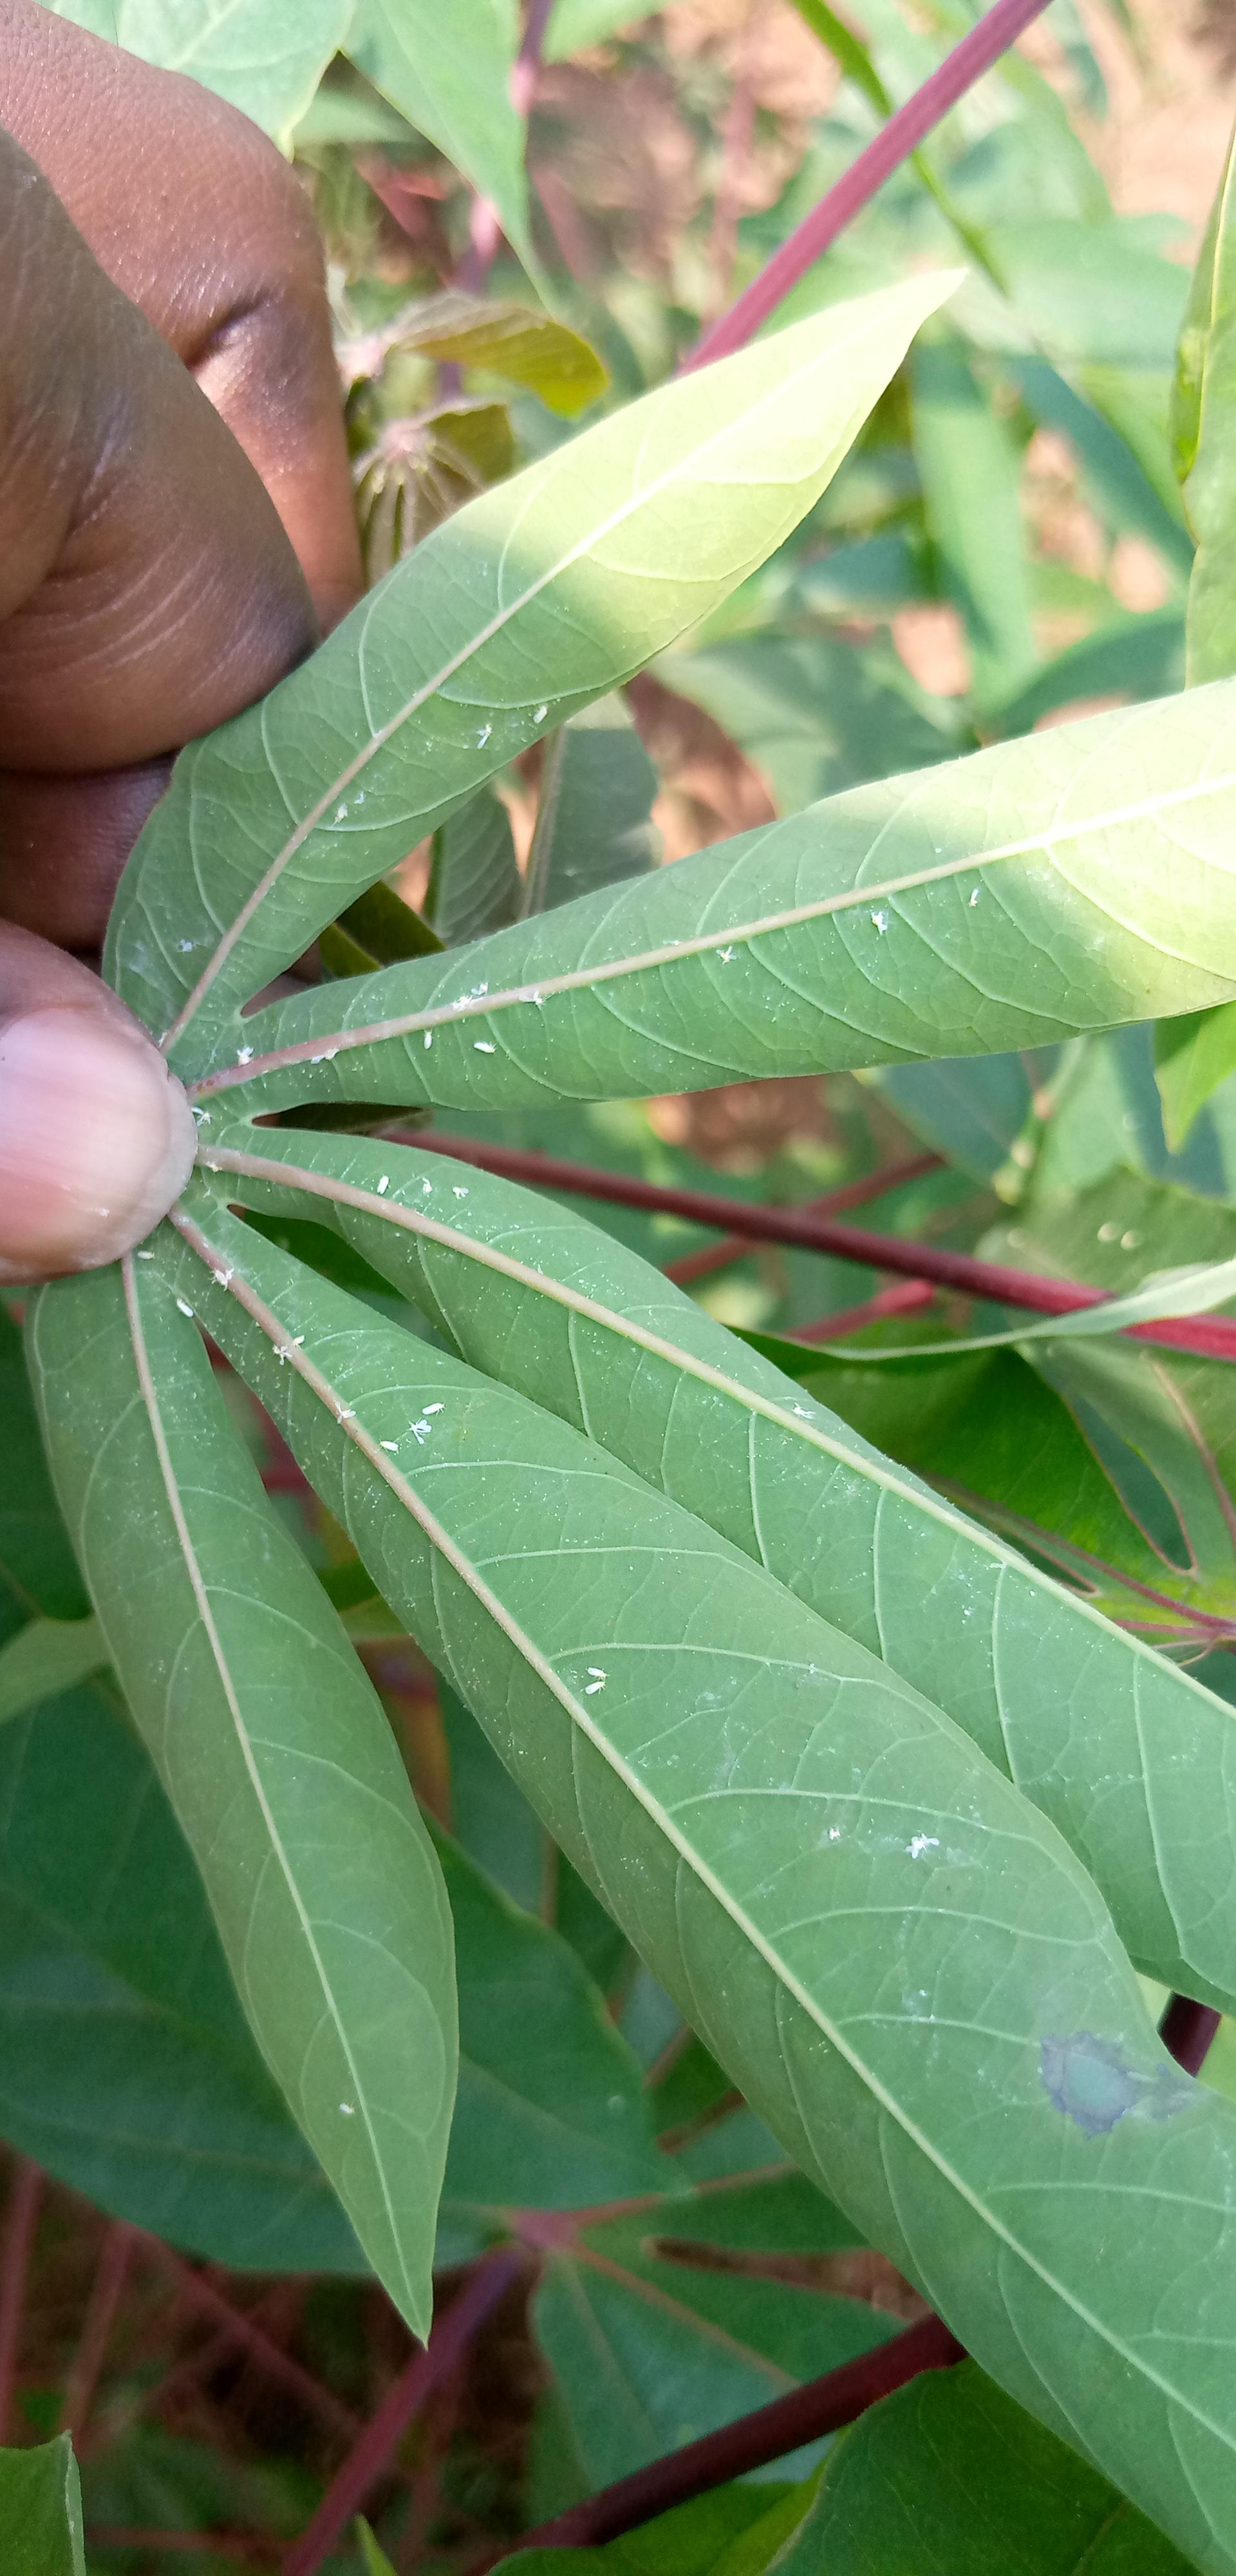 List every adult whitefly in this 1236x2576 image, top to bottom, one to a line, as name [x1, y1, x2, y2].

whitefly [532, 703, 550, 726]
whitefly [473, 723, 493, 753]
whitefly [330, 799, 344, 826]
whitefly [964, 883, 980, 907]
whitefly [866, 906, 890, 938]
whitefly [713, 943, 742, 965]
whitefly [422, 1030, 433, 1049]
whitefly [472, 1036, 494, 1056]
whitefly [236, 1045, 257, 1069]
whitefly [373, 1172, 395, 1199]
whitefly [417, 1173, 432, 1197]
whitefly [449, 1182, 471, 1199]
whitefly [207, 1264, 243, 1293]
whitefly [174, 1296, 192, 1321]
whitefly [290, 1334, 304, 1347]
whitefly [417, 1399, 446, 1417]
whitefly [329, 1401, 357, 1425]
whitefly [789, 1401, 816, 1421]
whitefly [410, 1421, 432, 1441]
whitefly [373, 1437, 400, 1451]
whitefly [581, 1662, 603, 1677]
whitefly [585, 1677, 603, 1694]
whitefly [827, 1823, 842, 1842]
whitefly [905, 1835, 944, 1861]
whitefly [336, 2099, 357, 2117]